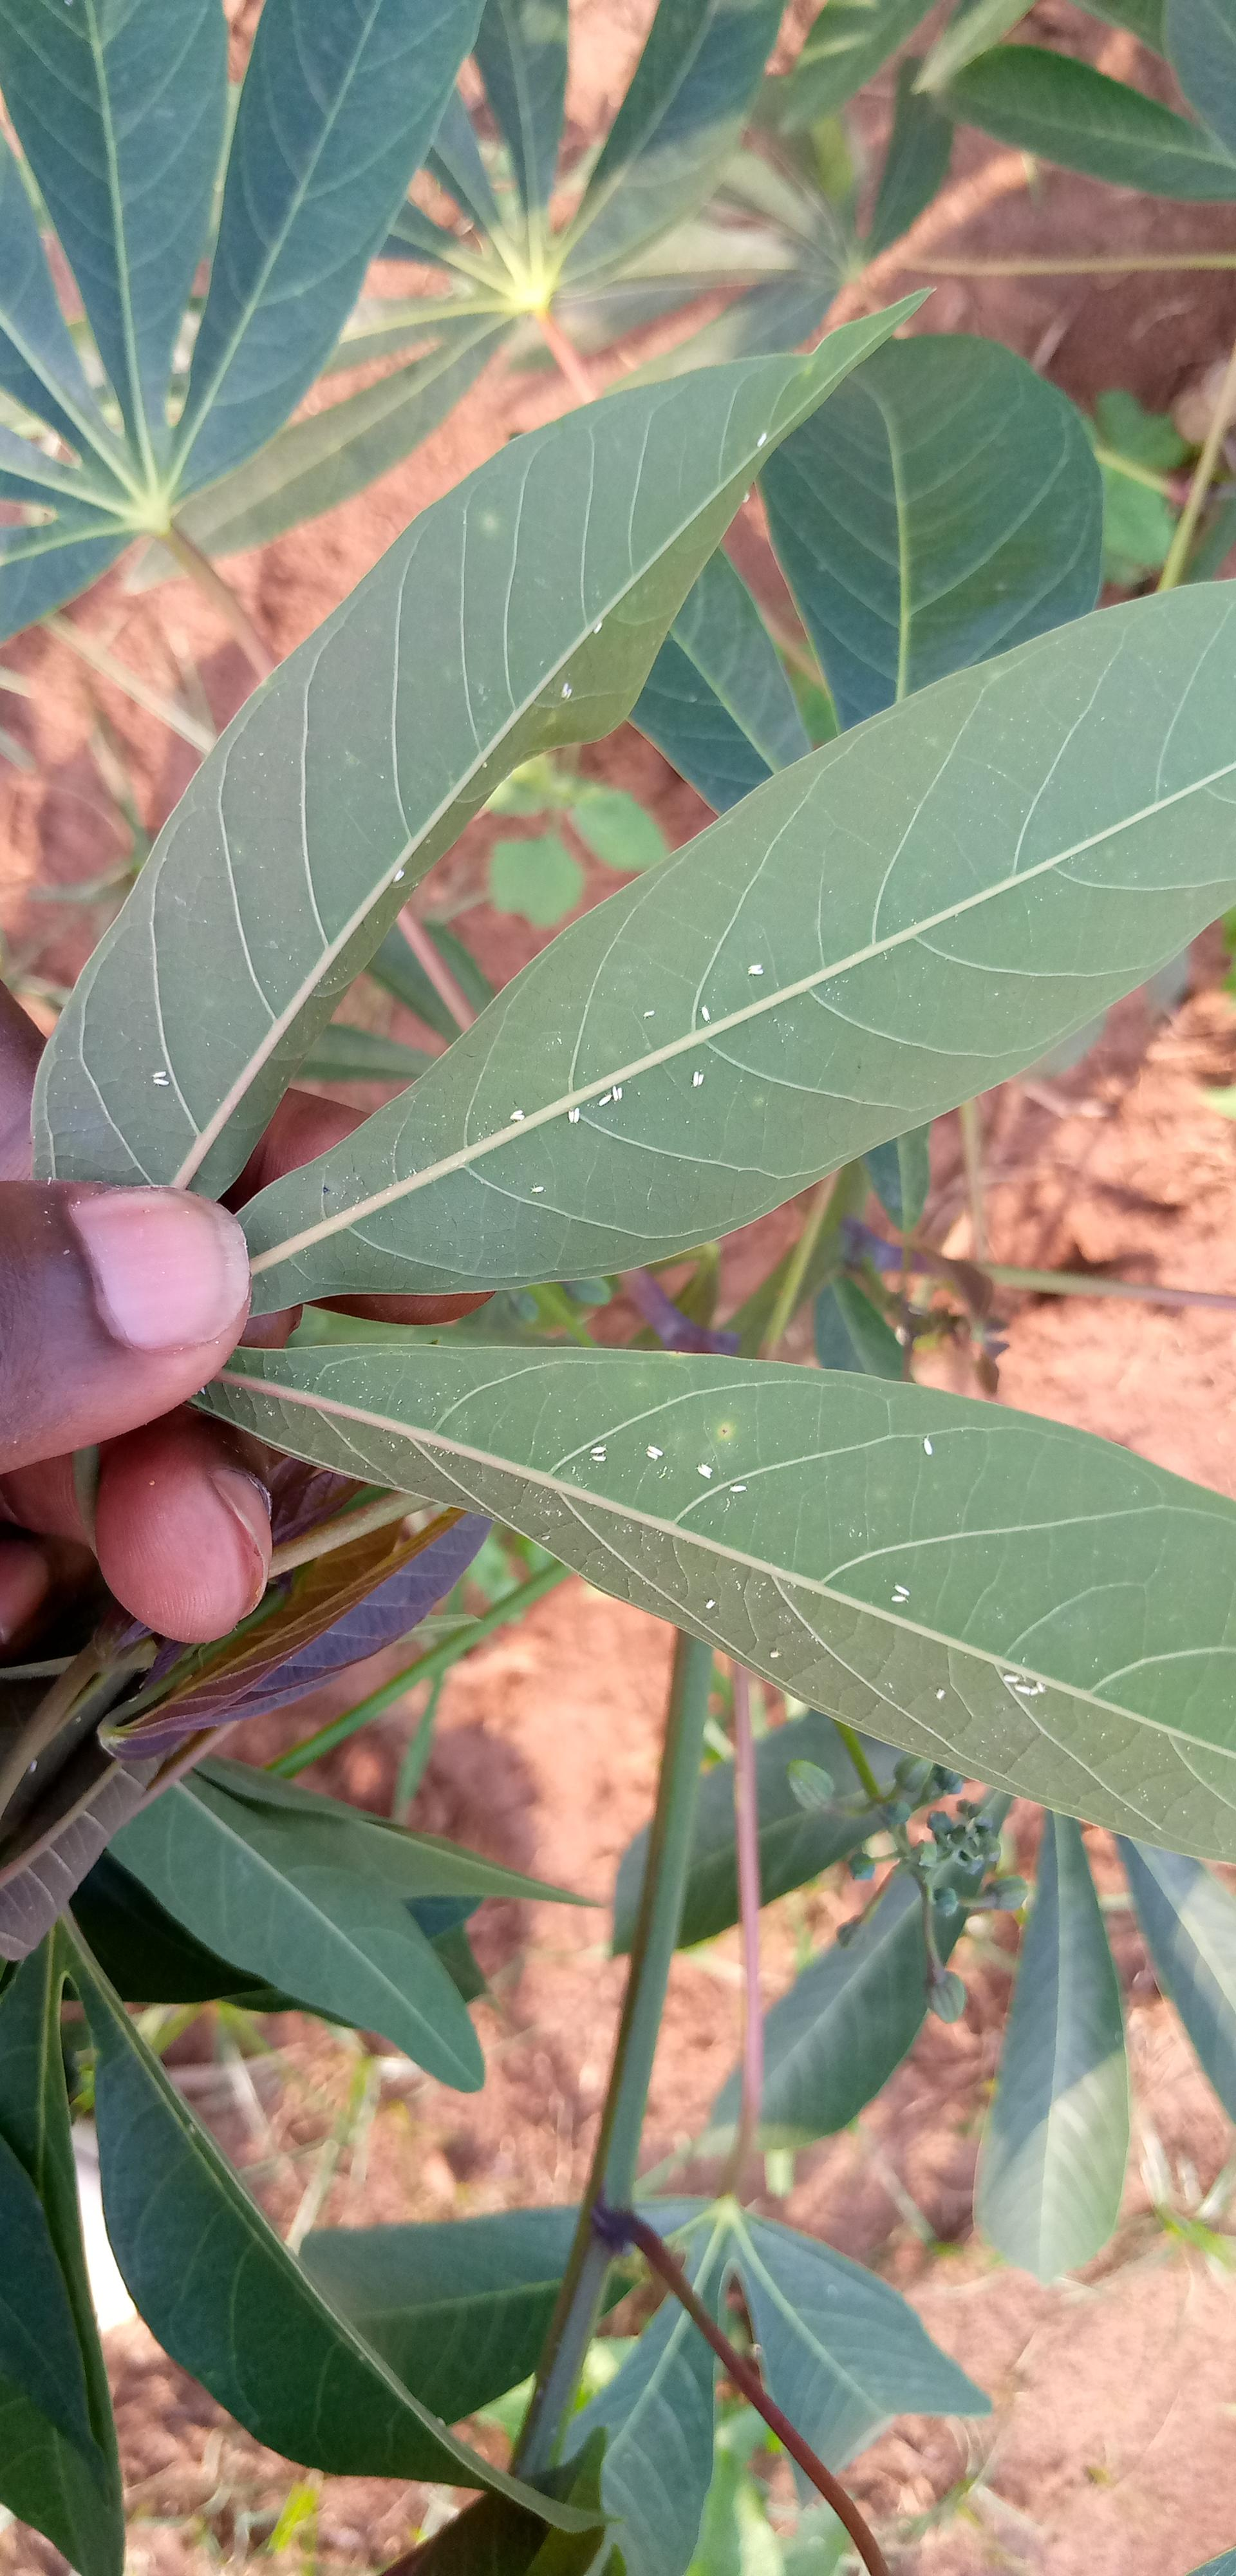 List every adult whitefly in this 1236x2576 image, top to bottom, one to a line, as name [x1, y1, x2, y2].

whitefly [754, 428, 770, 450]
whitefly [740, 489, 755, 507]
whitefly [591, 619, 604, 635]
whitefly [559, 678, 578, 701]
whitefly [389, 868, 409, 884]
whitefly [745, 961, 765, 979]
whitefly [698, 999, 715, 1027]
whitefly [642, 1003, 657, 1023]
whitefly [685, 1068, 709, 1092]
whitefly [150, 1070, 170, 1078]
whitefly [151, 1077, 171, 1087]
whitefly [610, 1083, 629, 1104]
whitefly [596, 1090, 612, 1109]
whitefly [565, 1105, 582, 1125]
whitefly [507, 1106, 525, 1122]
whitefly [527, 1181, 545, 1197]
whitefly [921, 1432, 933, 1458]
whitefly [643, 1440, 664, 1464]
whitefly [586, 1443, 607, 1455]
whitefly [588, 1453, 608, 1464]
whitefly [695, 1458, 714, 1482]
whitefly [727, 1481, 751, 1497]
whitefly [893, 1582, 912, 1595]
whitefly [890, 1592, 909, 1606]
whitefly [702, 1597, 719, 1612]
whitefly [767, 1647, 783, 1663]
whitefly [1000, 1671, 1020, 1683]
whitefly [1031, 1680, 1045, 1699]
whitefly [1013, 1681, 1030, 1695]
whitefly [933, 1686, 946, 1703]